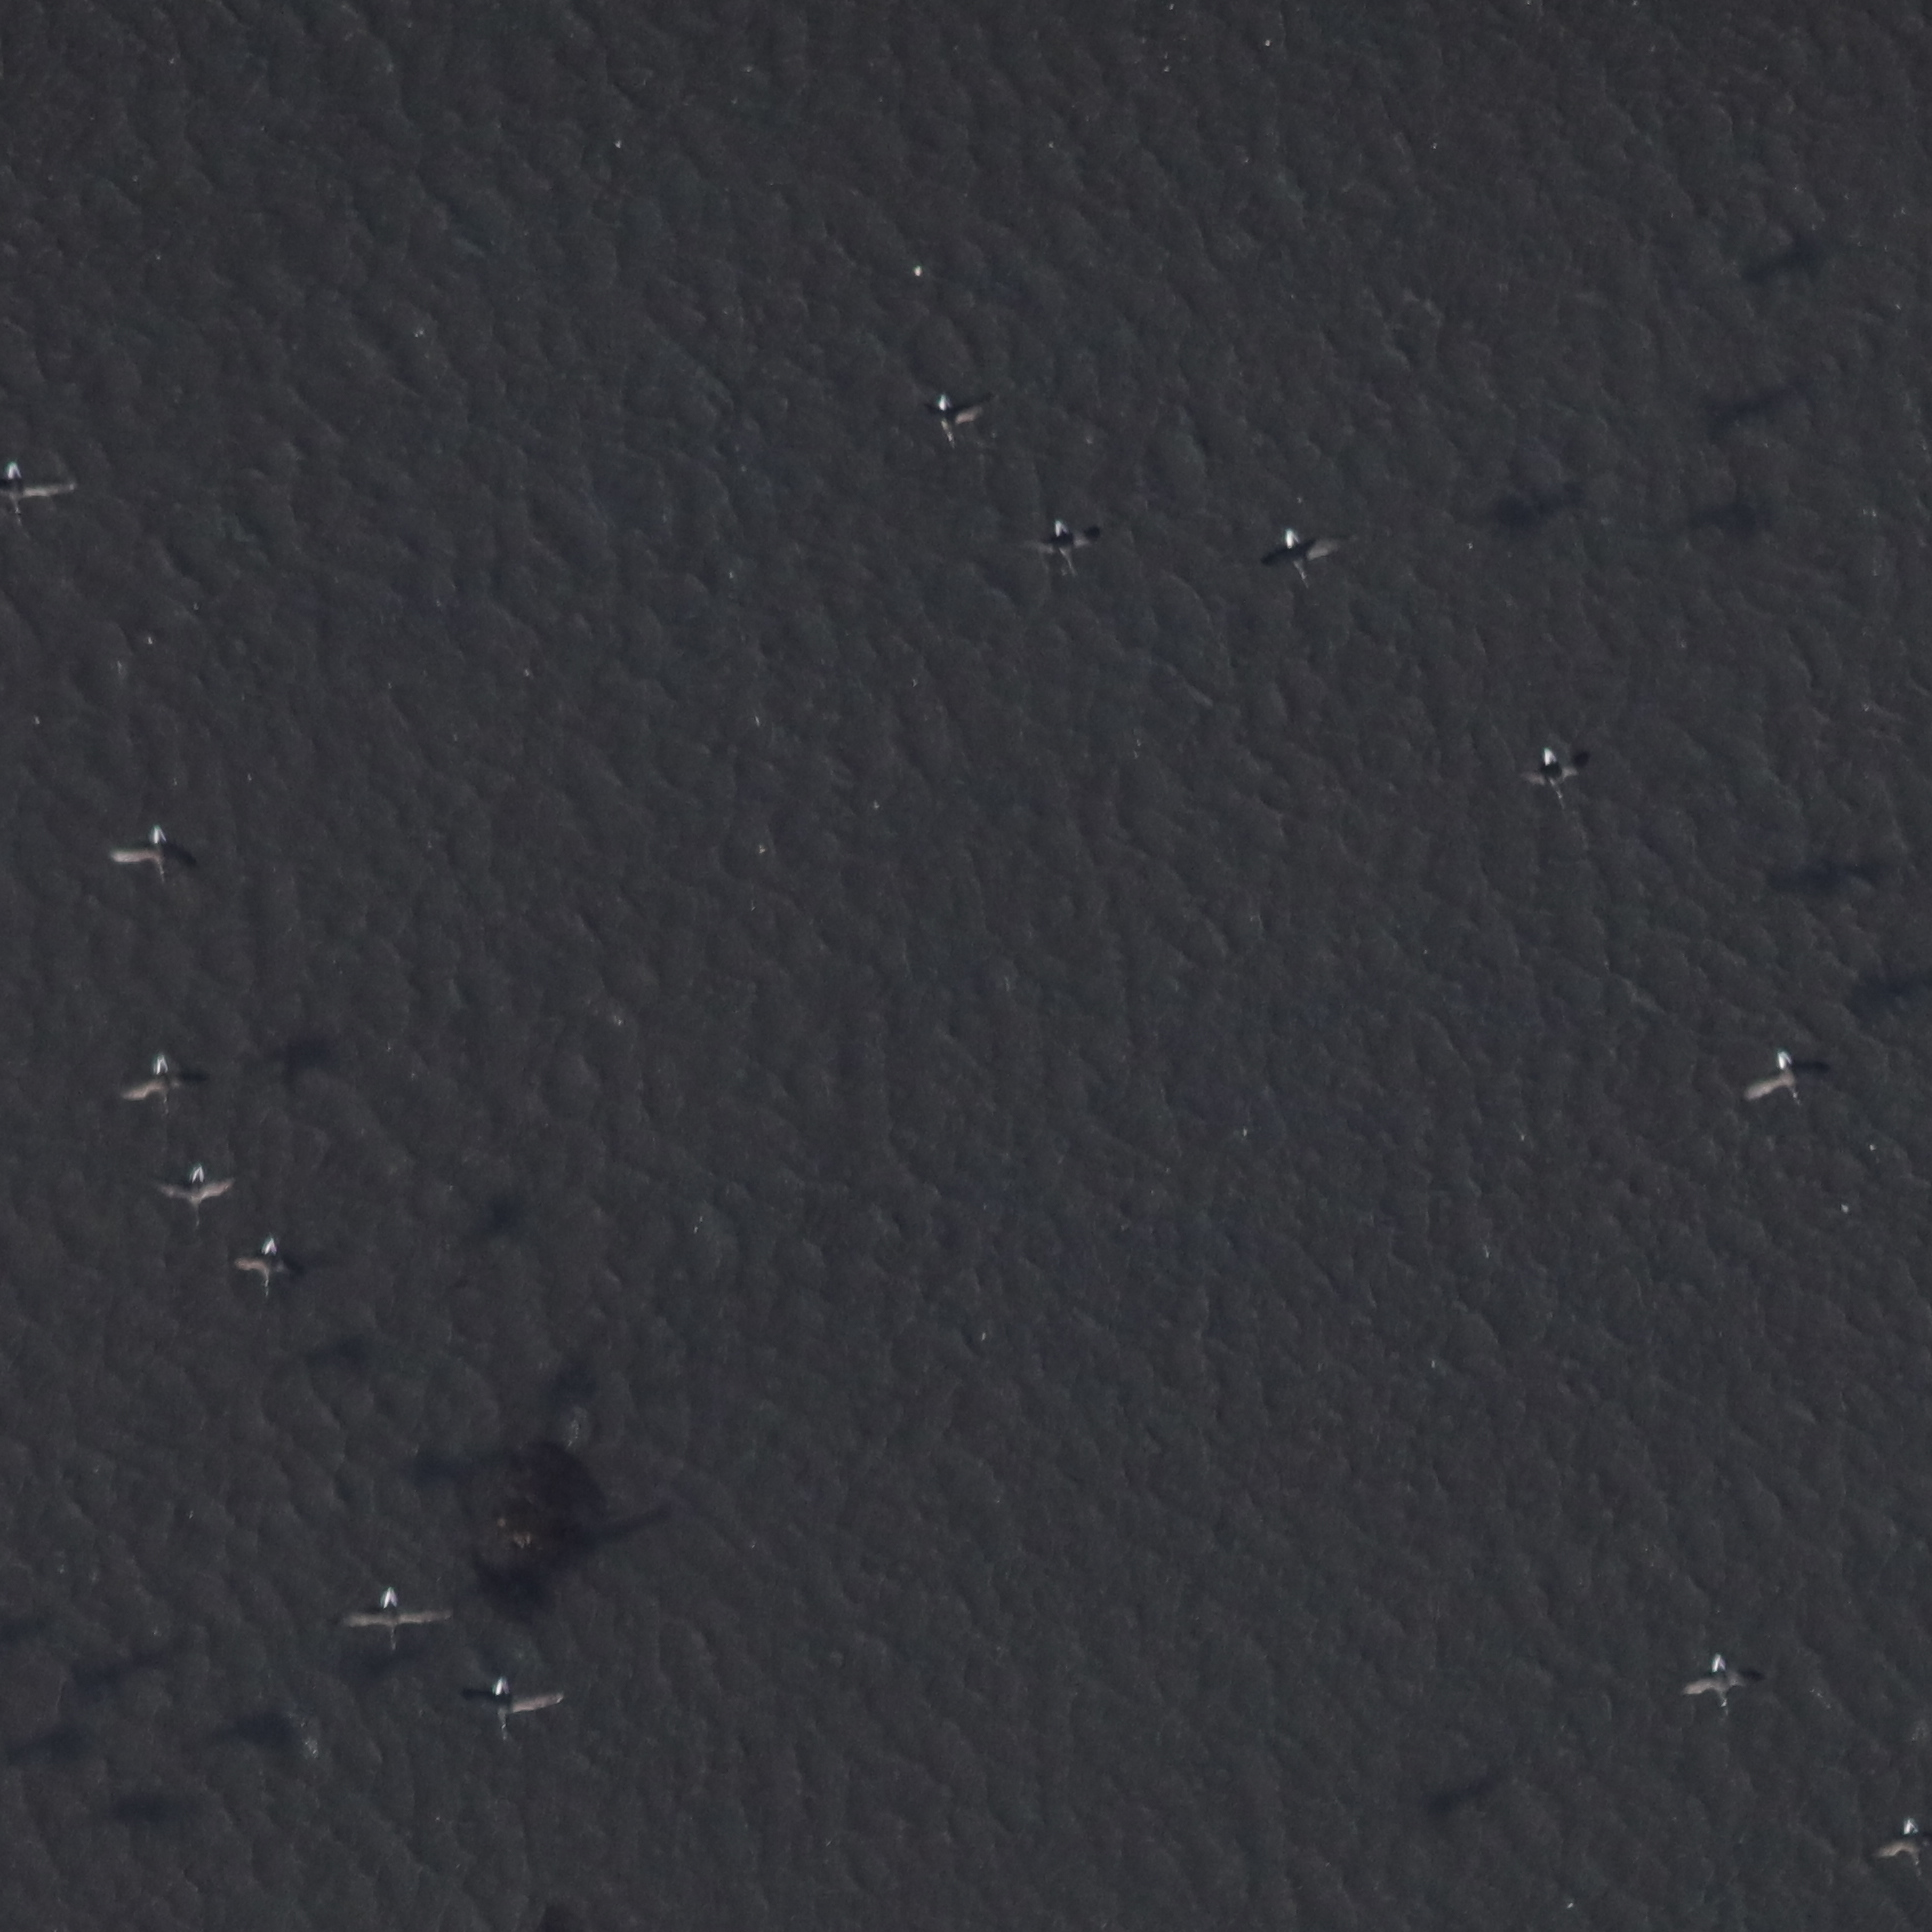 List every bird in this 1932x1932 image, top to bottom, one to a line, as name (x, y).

brant (943, 413)
brant (15, 486)
brant (1065, 548)
brant (1298, 558)
brant (1552, 776)
brant (159, 848)
brant (1785, 1075)
brant (165, 1087)
brant (193, 1188)
brant (265, 1257)
brant (391, 1618)
brant (1721, 1679)
brant (500, 1699)
brant (1912, 1838)